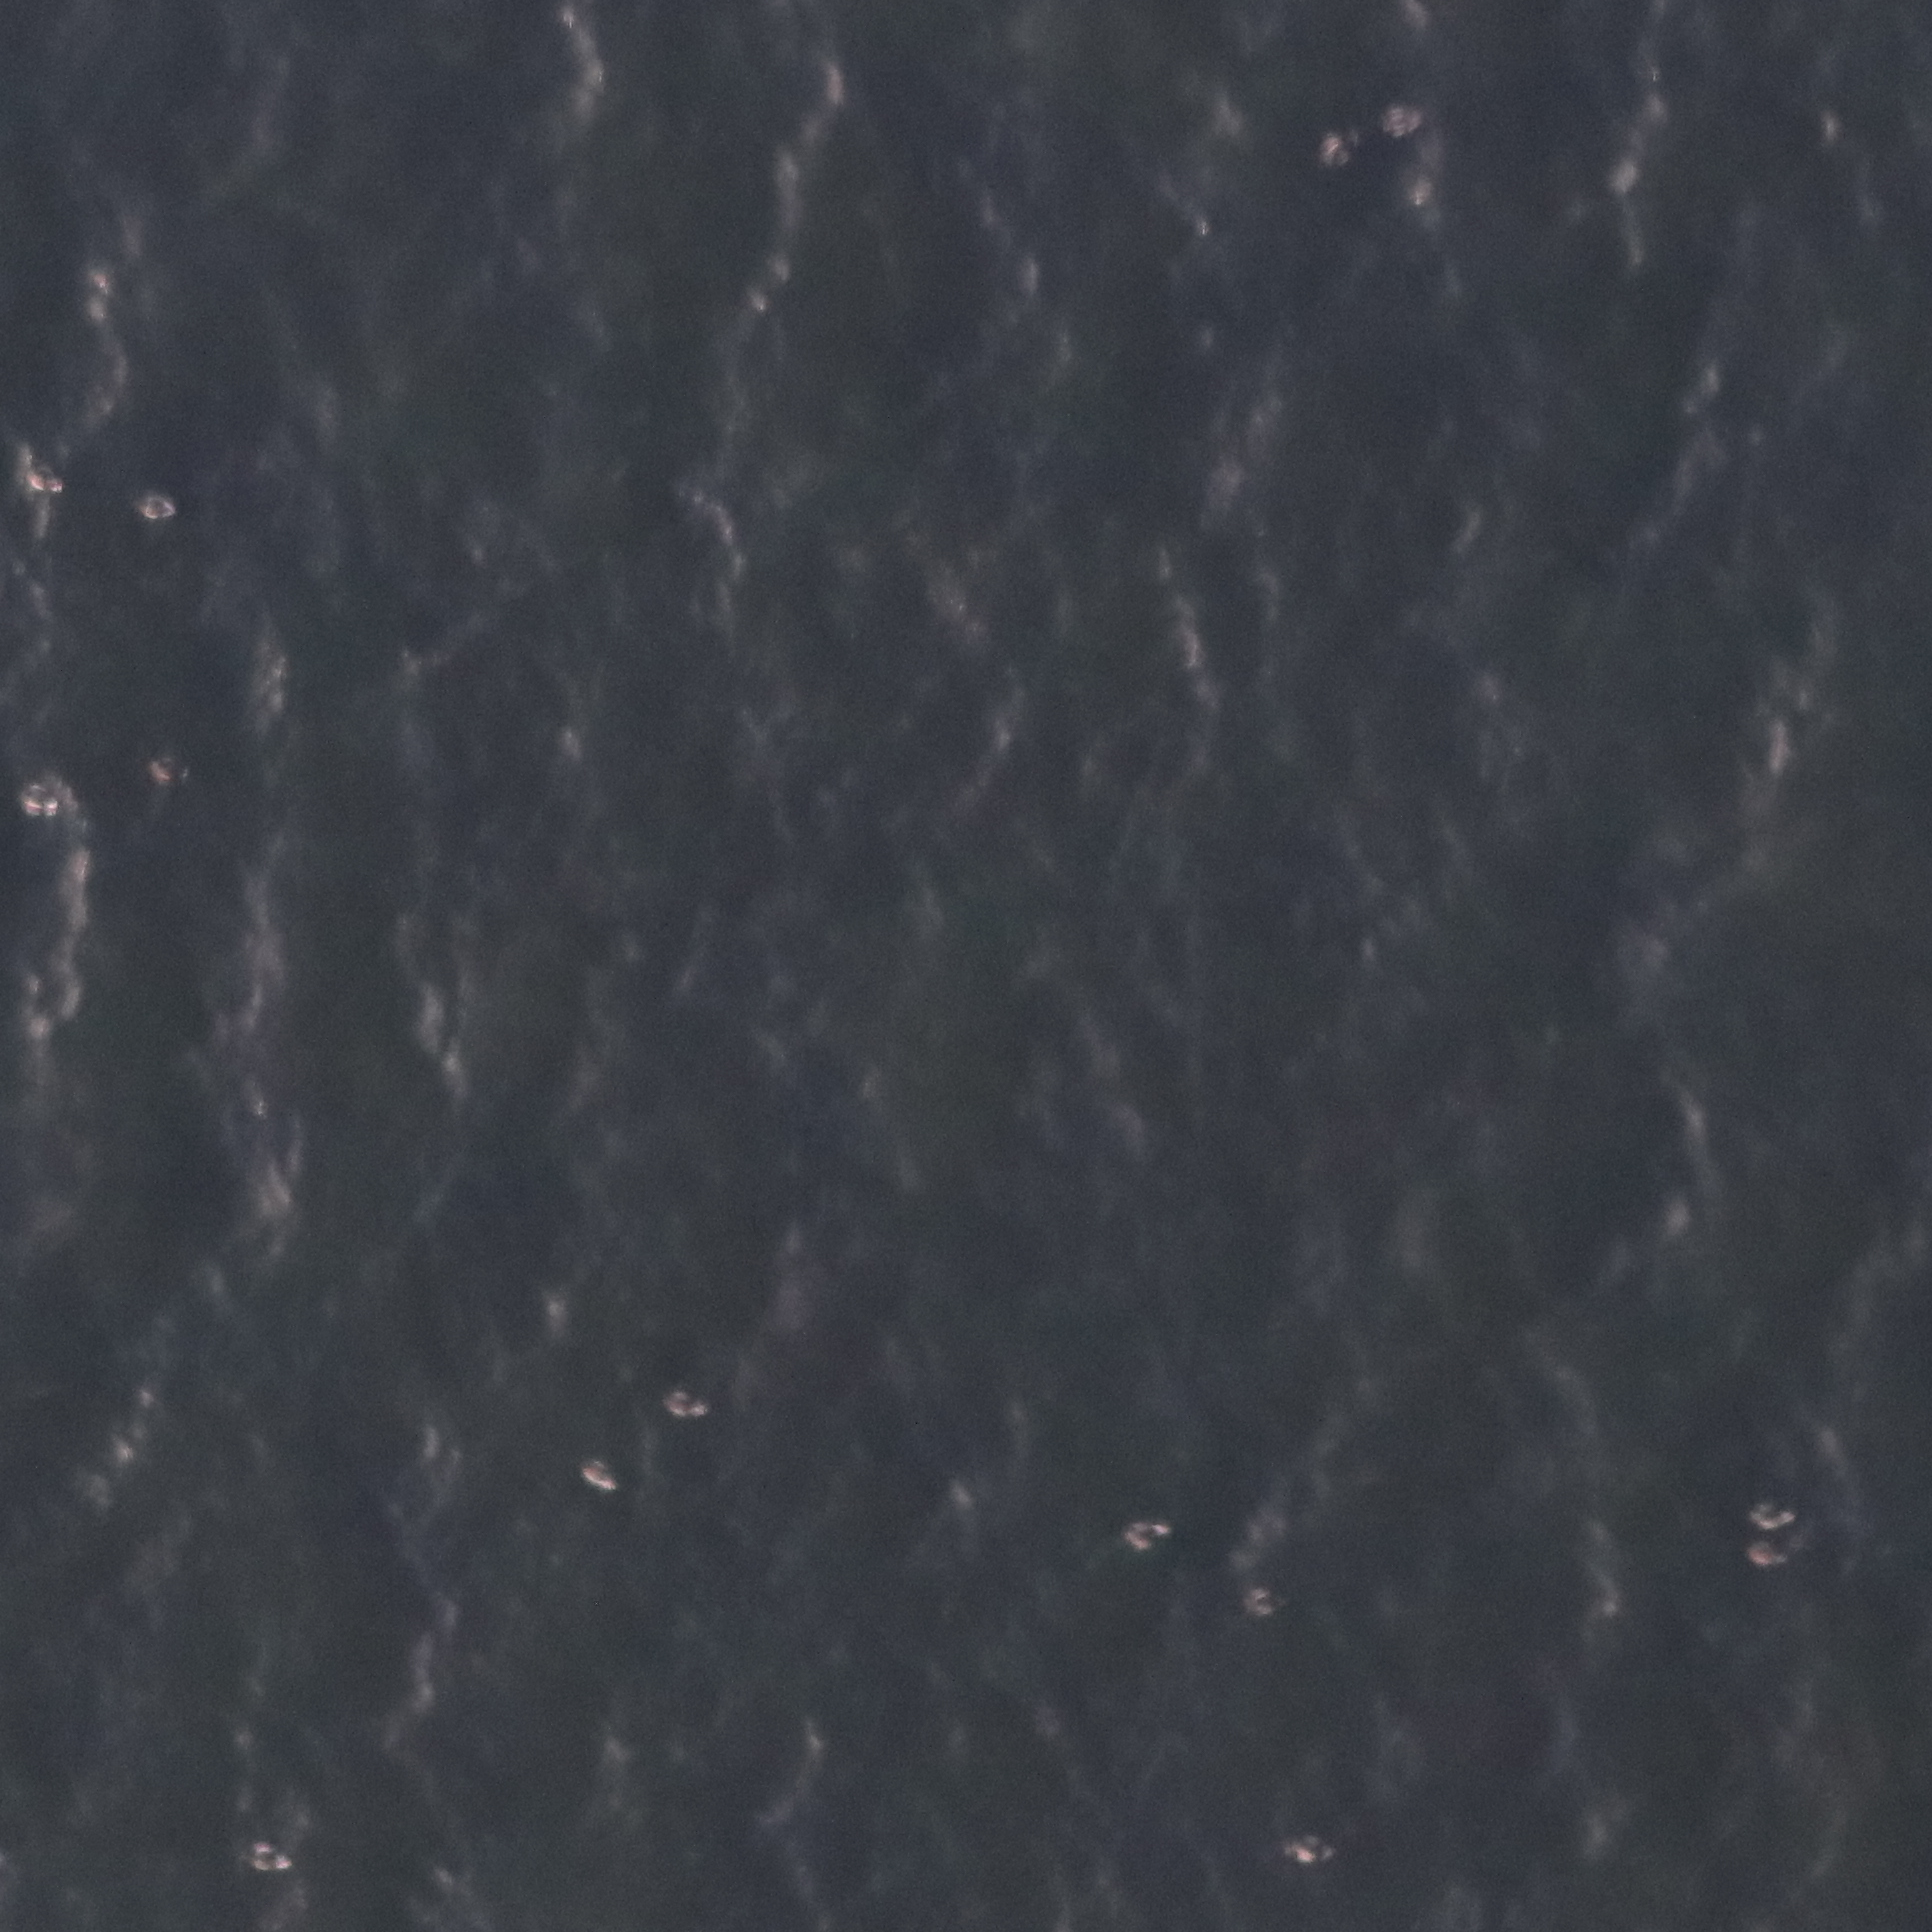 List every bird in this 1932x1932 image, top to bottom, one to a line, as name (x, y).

brant (1395, 122)
brant (1342, 149)
brant (49, 483)
brant (150, 504)
brant (170, 768)
brant (34, 799)
brant (685, 1401)
brant (603, 1473)
brant (1764, 1514)
brant (1146, 1533)
brant (1768, 1558)
brant (1265, 1603)
brant (1316, 1845)
brant (271, 1856)